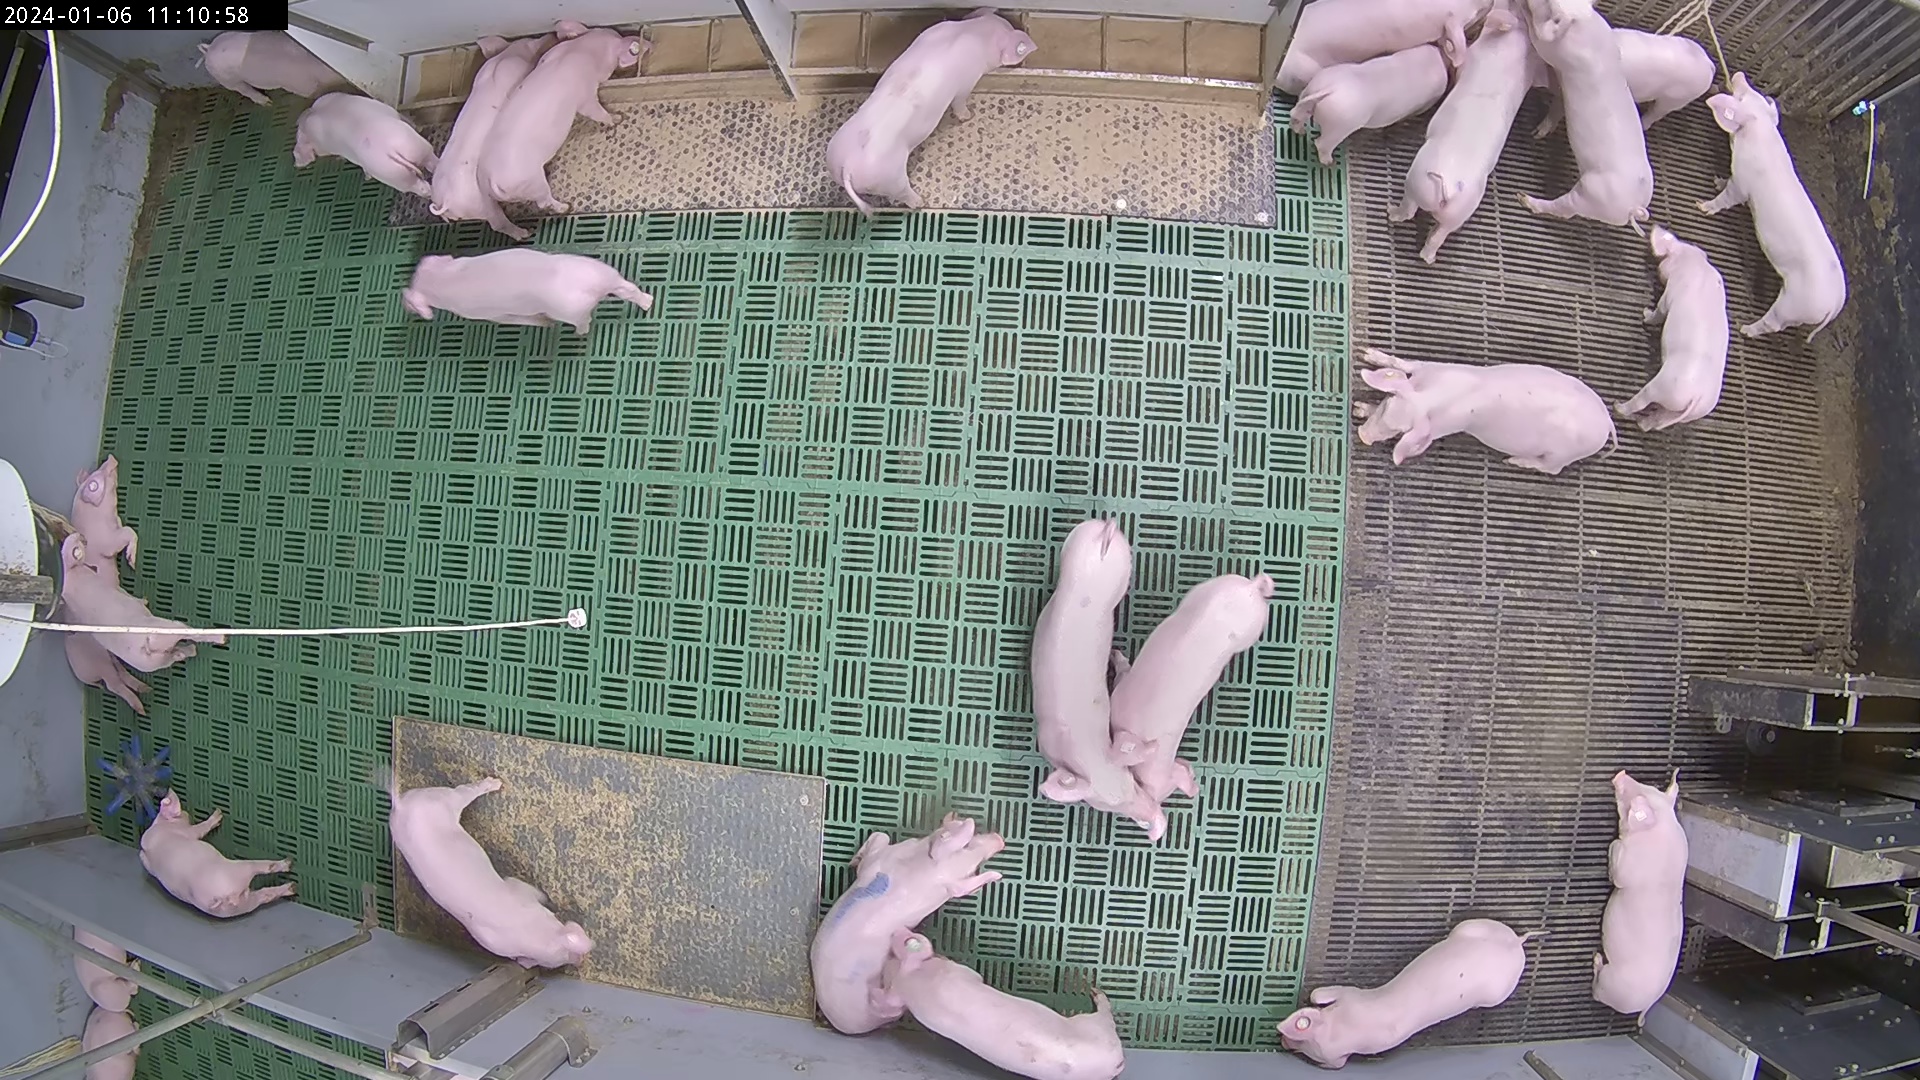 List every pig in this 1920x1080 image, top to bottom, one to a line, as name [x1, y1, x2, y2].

pig [1274, 0, 1492, 97]
pig [1386, 2, 1548, 264]
pig [1513, 2, 1653, 228]
pig [825, 7, 1038, 216]
pig [475, 20, 652, 216]
pig [192, 25, 363, 106]
pig [1532, 27, 1717, 138]
pig [426, 32, 560, 242]
pig [1287, 43, 1458, 165]
pig [1694, 69, 1846, 344]
pig [290, 91, 441, 200]
pig [1610, 221, 1729, 431]
pig [401, 248, 654, 335]
pig [1350, 352, 1619, 480]
pig [70, 452, 138, 589]
pig [1029, 516, 1160, 831]
pig [60, 533, 230, 673]
pig [1110, 571, 1275, 838]
pig [60, 601, 155, 720]
pig [1590, 765, 1686, 1025]
pig [386, 776, 594, 971]
pig [136, 790, 295, 922]
pig [812, 810, 1007, 1036]
pig [1273, 917, 1531, 1069]
pig [73, 924, 142, 1014]
pig [867, 925, 1121, 1080]
pig [79, 1005, 142, 1078]